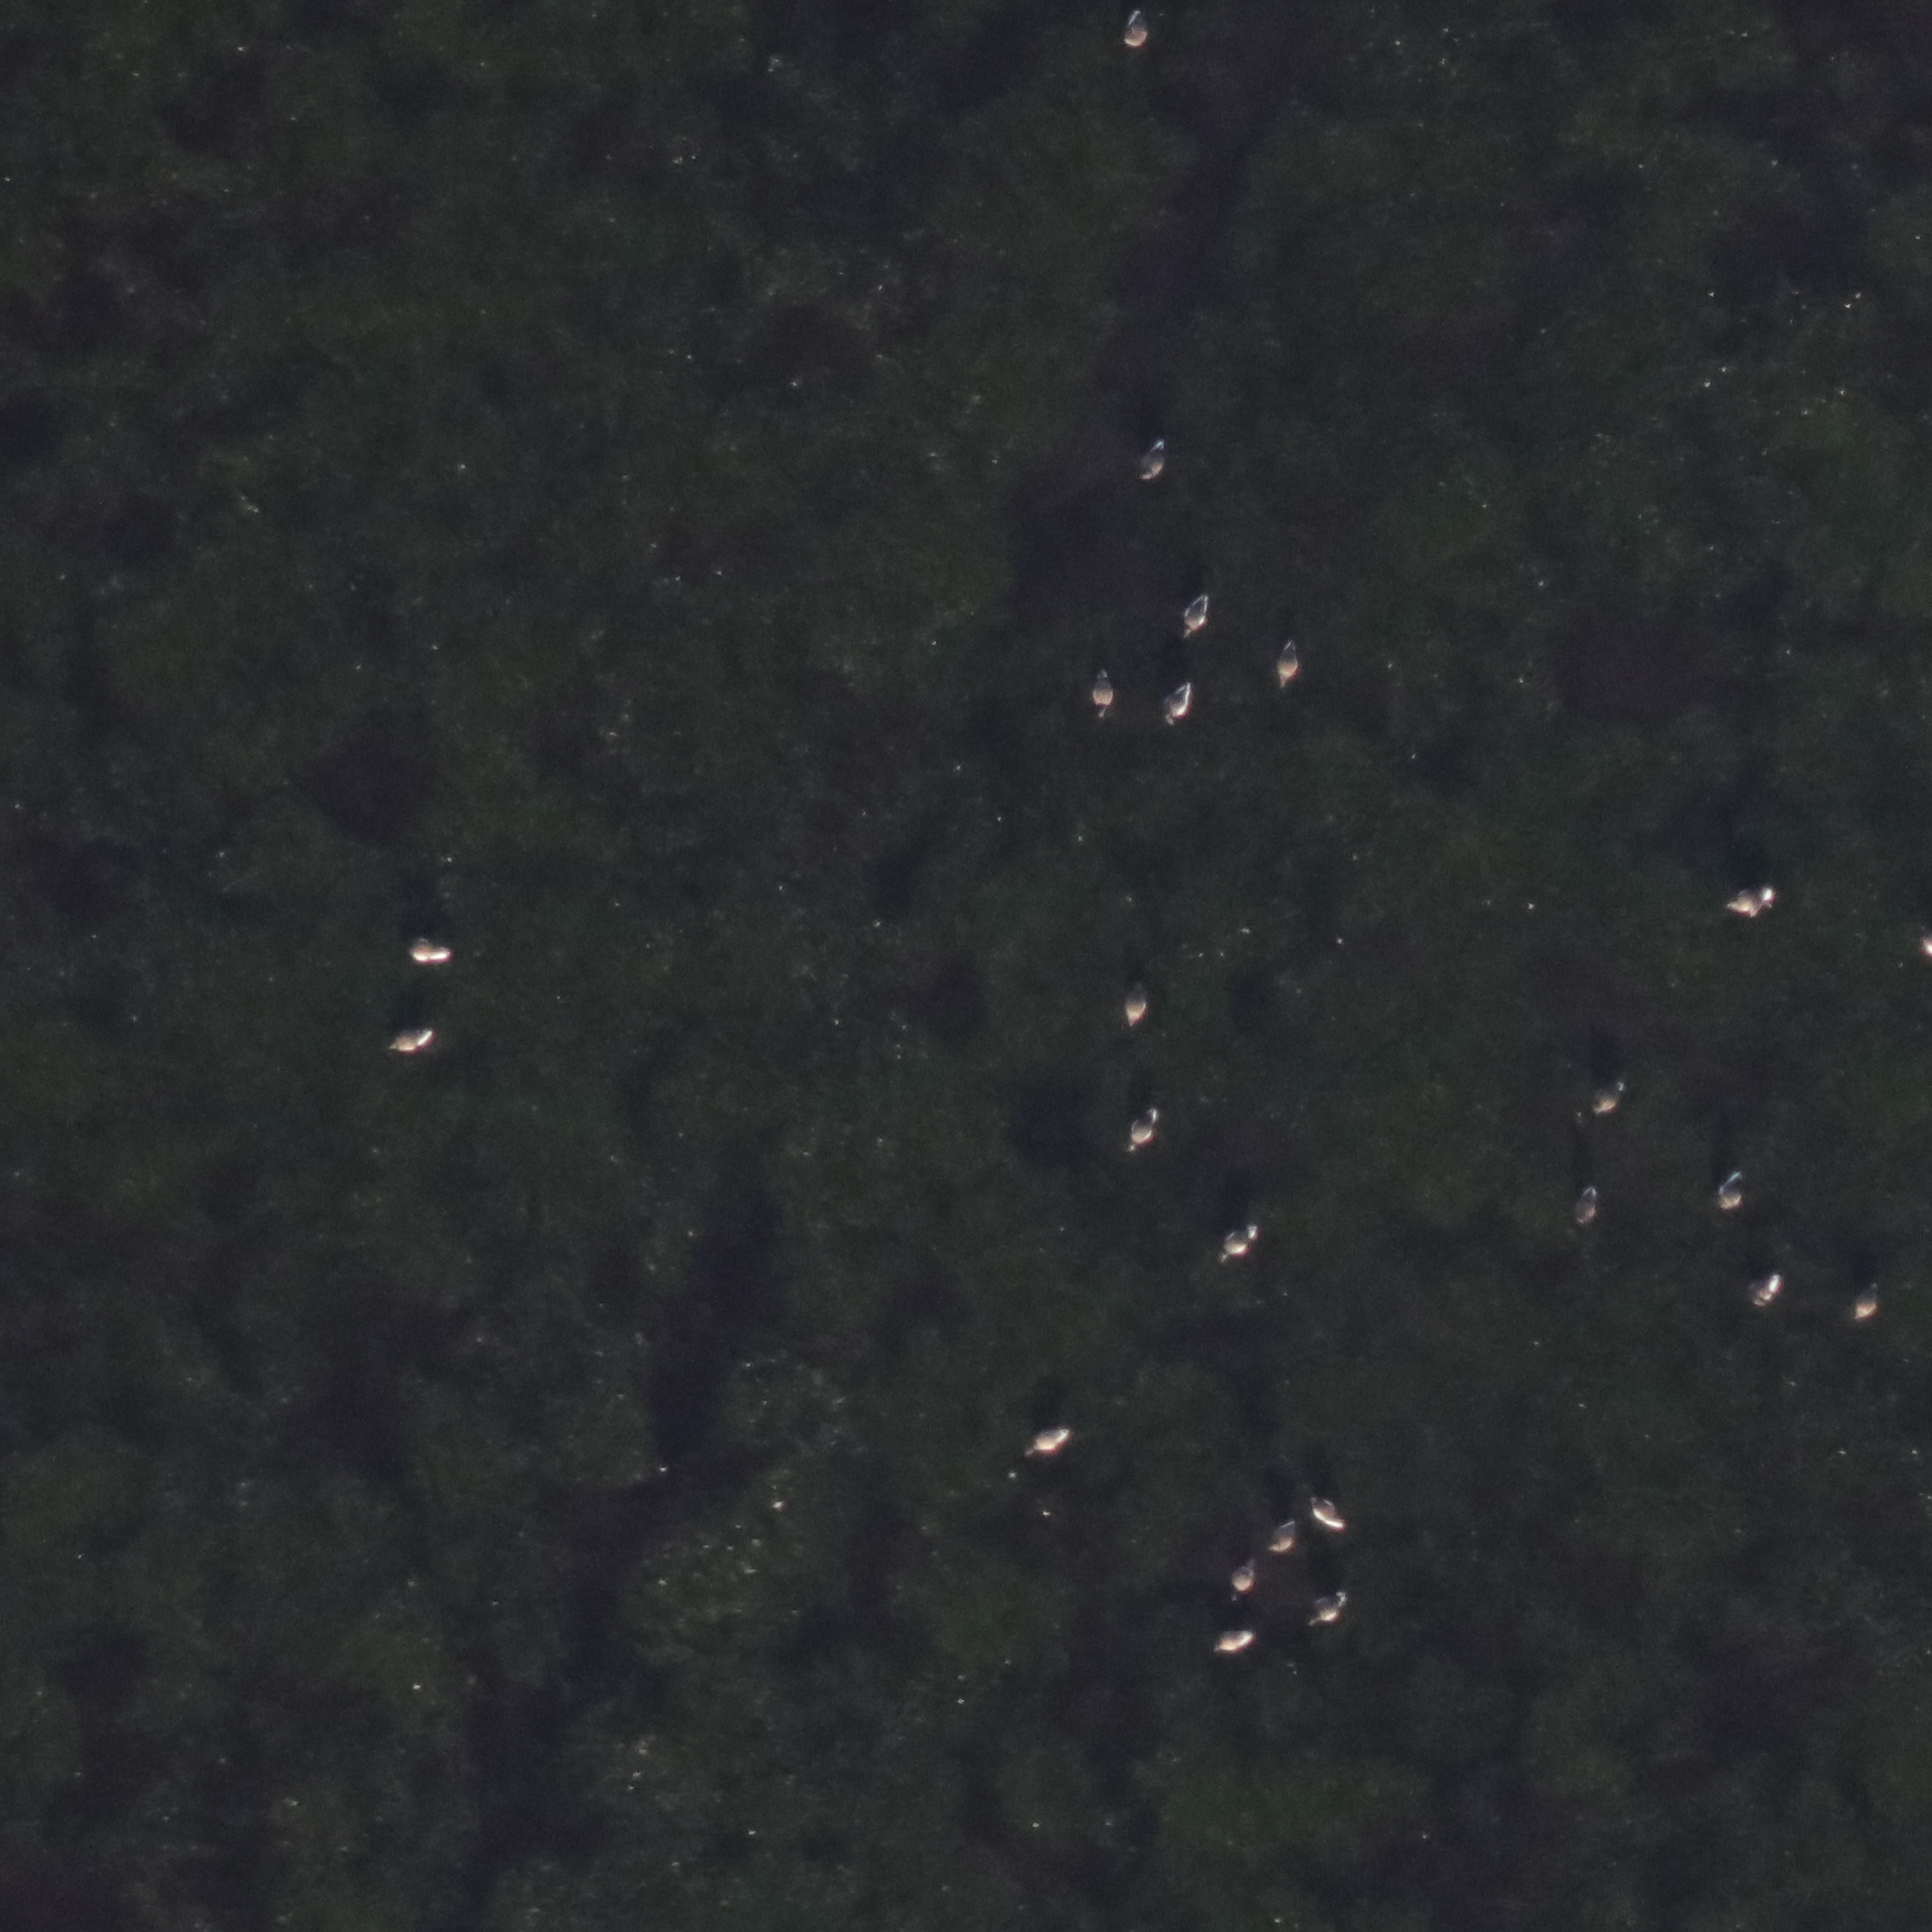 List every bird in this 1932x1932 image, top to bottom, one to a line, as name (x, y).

brant (1139, 31)
brant (1151, 460)
brant (1195, 617)
brant (1286, 663)
brant (1102, 692)
brant (1176, 705)
brant (1751, 900)
brant (427, 952)
other bird (1135, 1019)
brant (407, 1040)
brant (1605, 1098)
brant (1142, 1131)
brant (1729, 1193)
brant (1585, 1208)
brant (1236, 1241)
brant (1763, 1290)
brant (1865, 1303)
other bird (1043, 1442)
brant (1326, 1513)
brant (1283, 1540)
other bird (1233, 1573)
brant (1325, 1608)
other bird (1233, 1637)